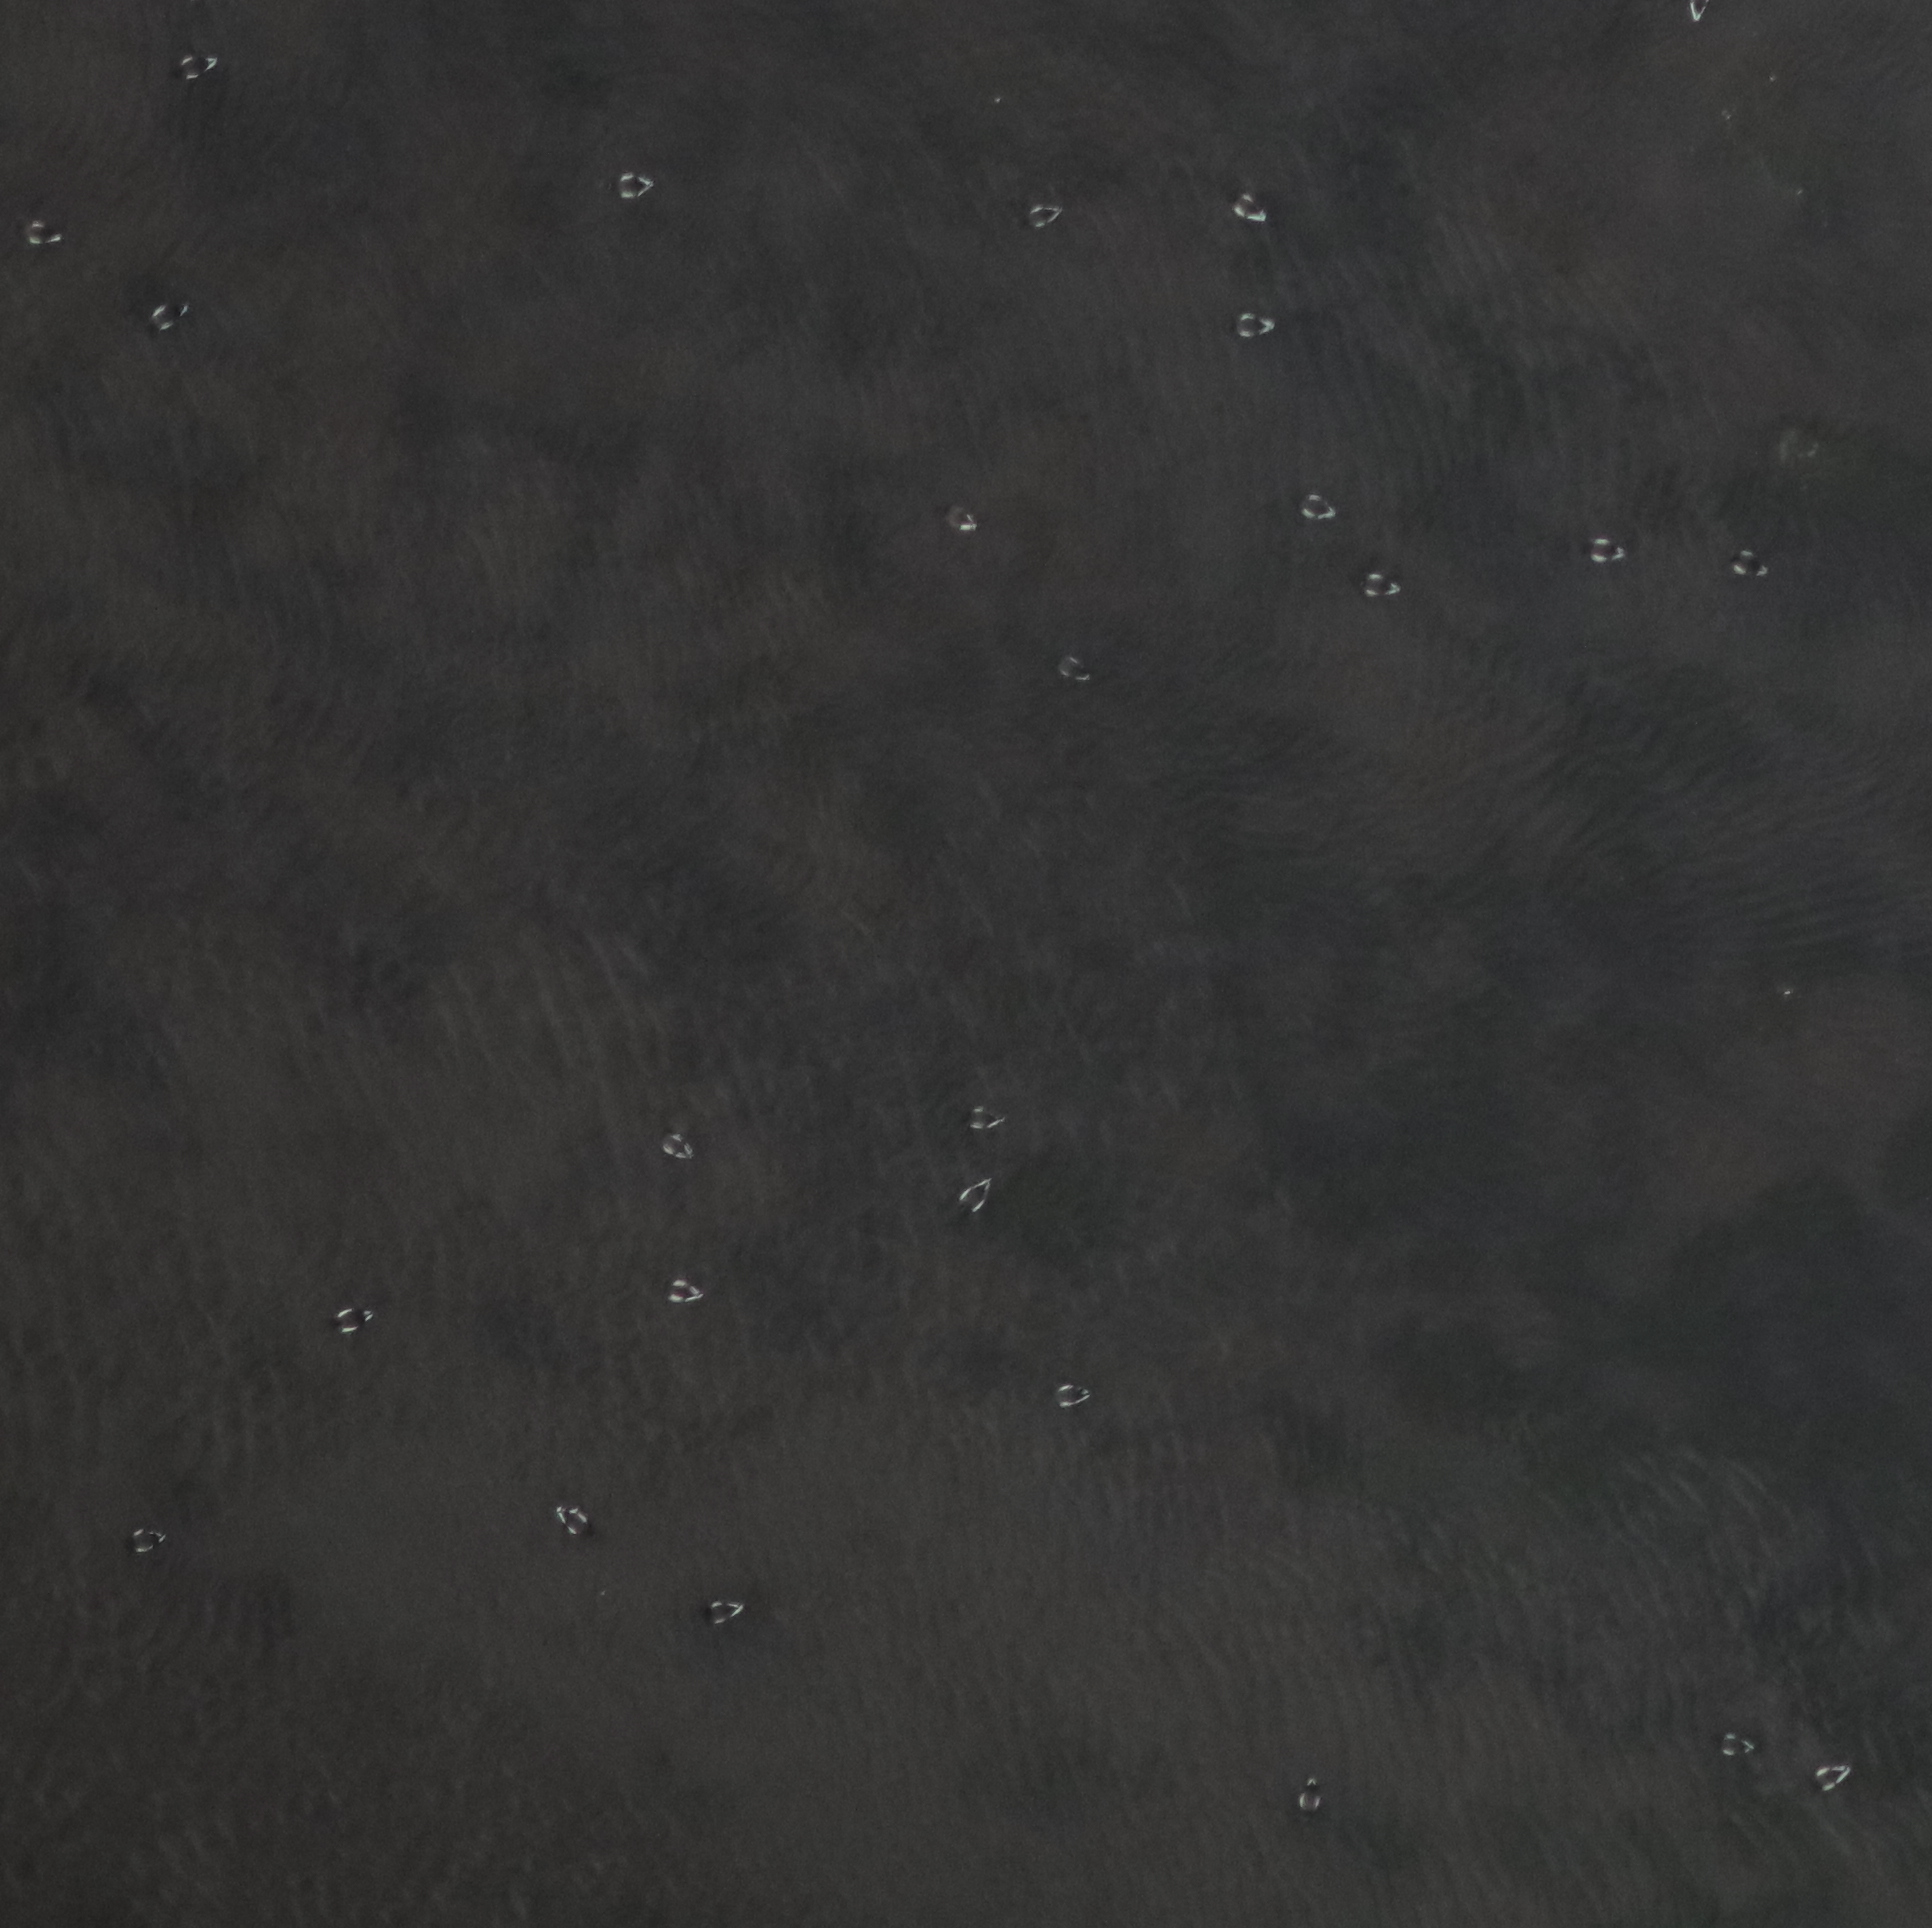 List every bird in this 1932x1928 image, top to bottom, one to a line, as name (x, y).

brant (1697, 0)
brant (195, 66)
brant (632, 185)
brant (1248, 208)
brant (1042, 215)
brant (42, 231)
brant (168, 319)
brant (1252, 326)
brant (1316, 506)
brant (961, 520)
brant (1603, 550)
brant (1745, 562)
brant (1379, 586)
brant (1071, 671)
brant (983, 1120)
brant (674, 1148)
brant (973, 1197)
brant (684, 1290)
brant (352, 1320)
brant (1071, 1396)
brant (575, 1521)
brant (144, 1540)
brant (722, 1612)
brant (1736, 1745)
brant (1829, 1777)
brant (1310, 1799)